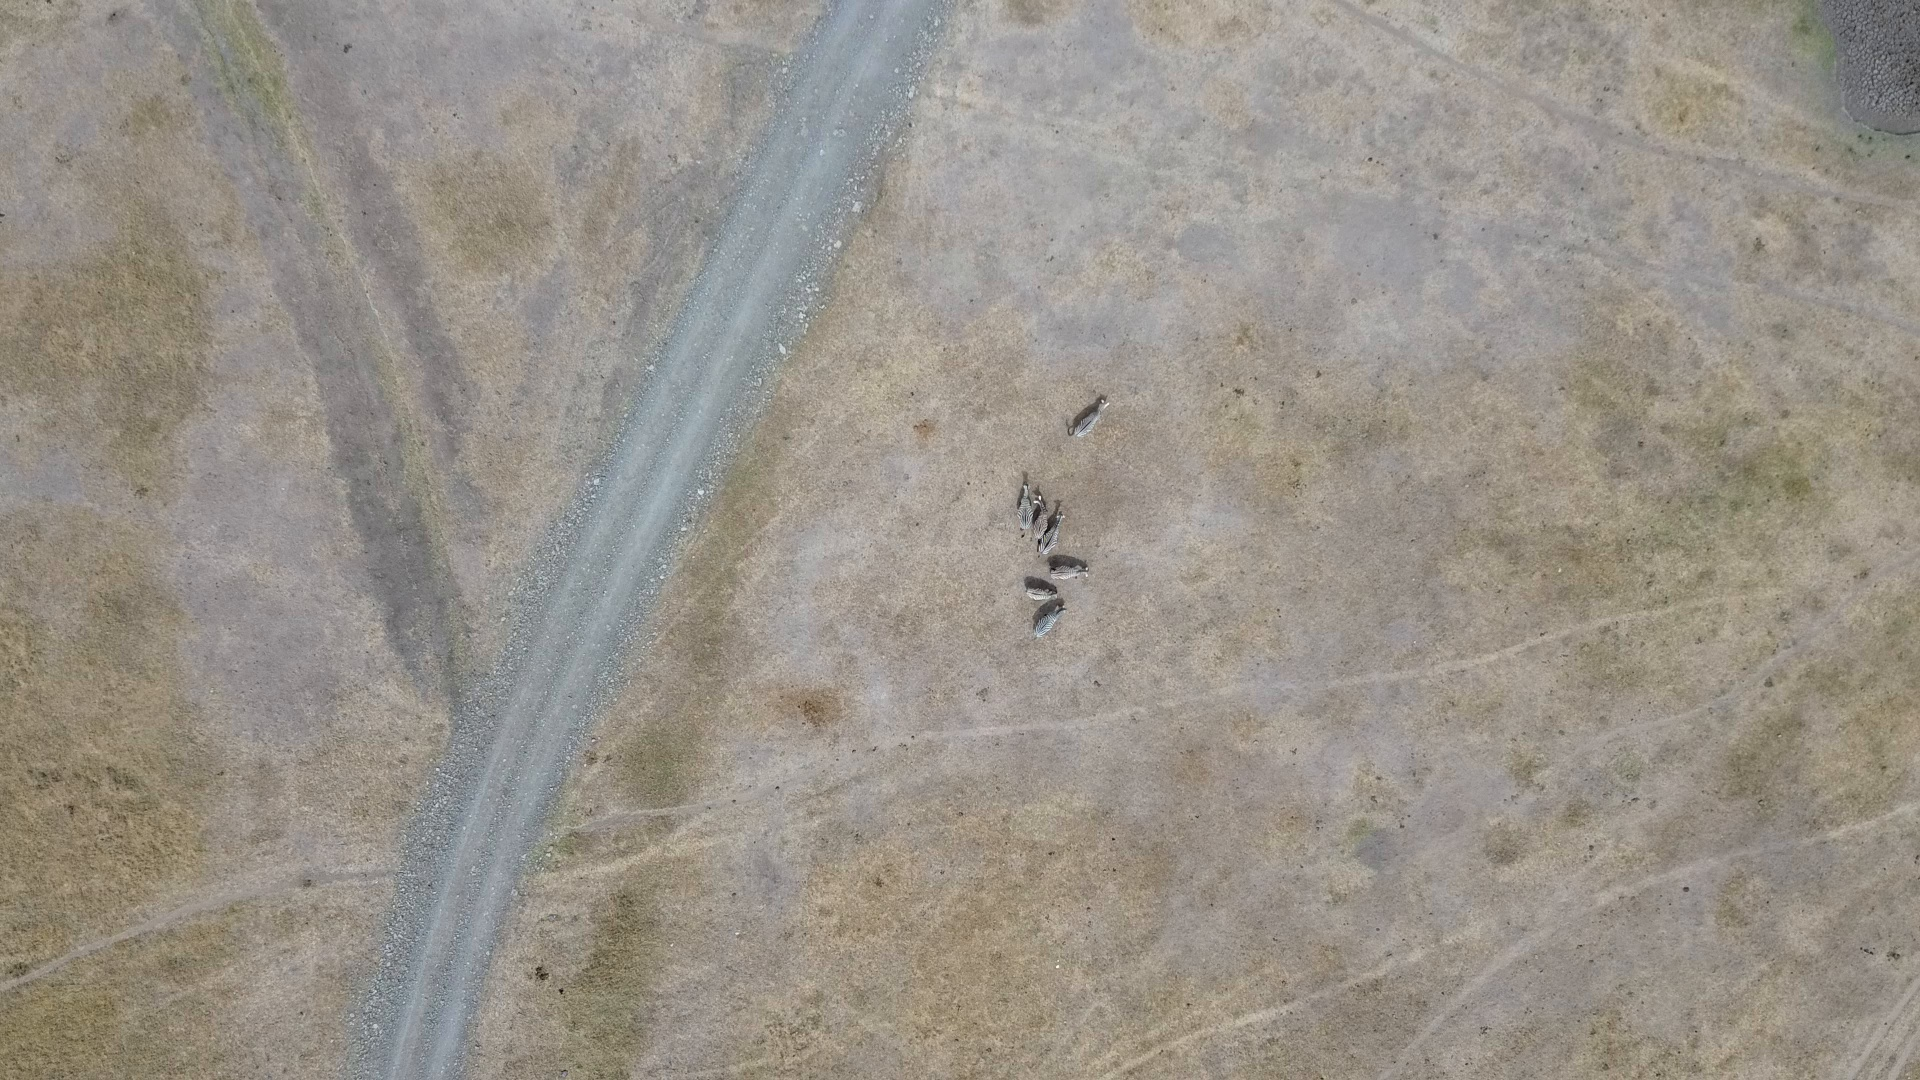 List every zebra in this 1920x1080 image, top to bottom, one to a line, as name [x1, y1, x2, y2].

zebra [1072, 400, 1110, 438]
zebra [1018, 486, 1033, 528]
zebra [1032, 490, 1049, 537]
zebra [1038, 512, 1065, 553]
zebra [1050, 562, 1091, 581]
zebra [1026, 587, 1059, 600]
zebra [1034, 604, 1066, 636]